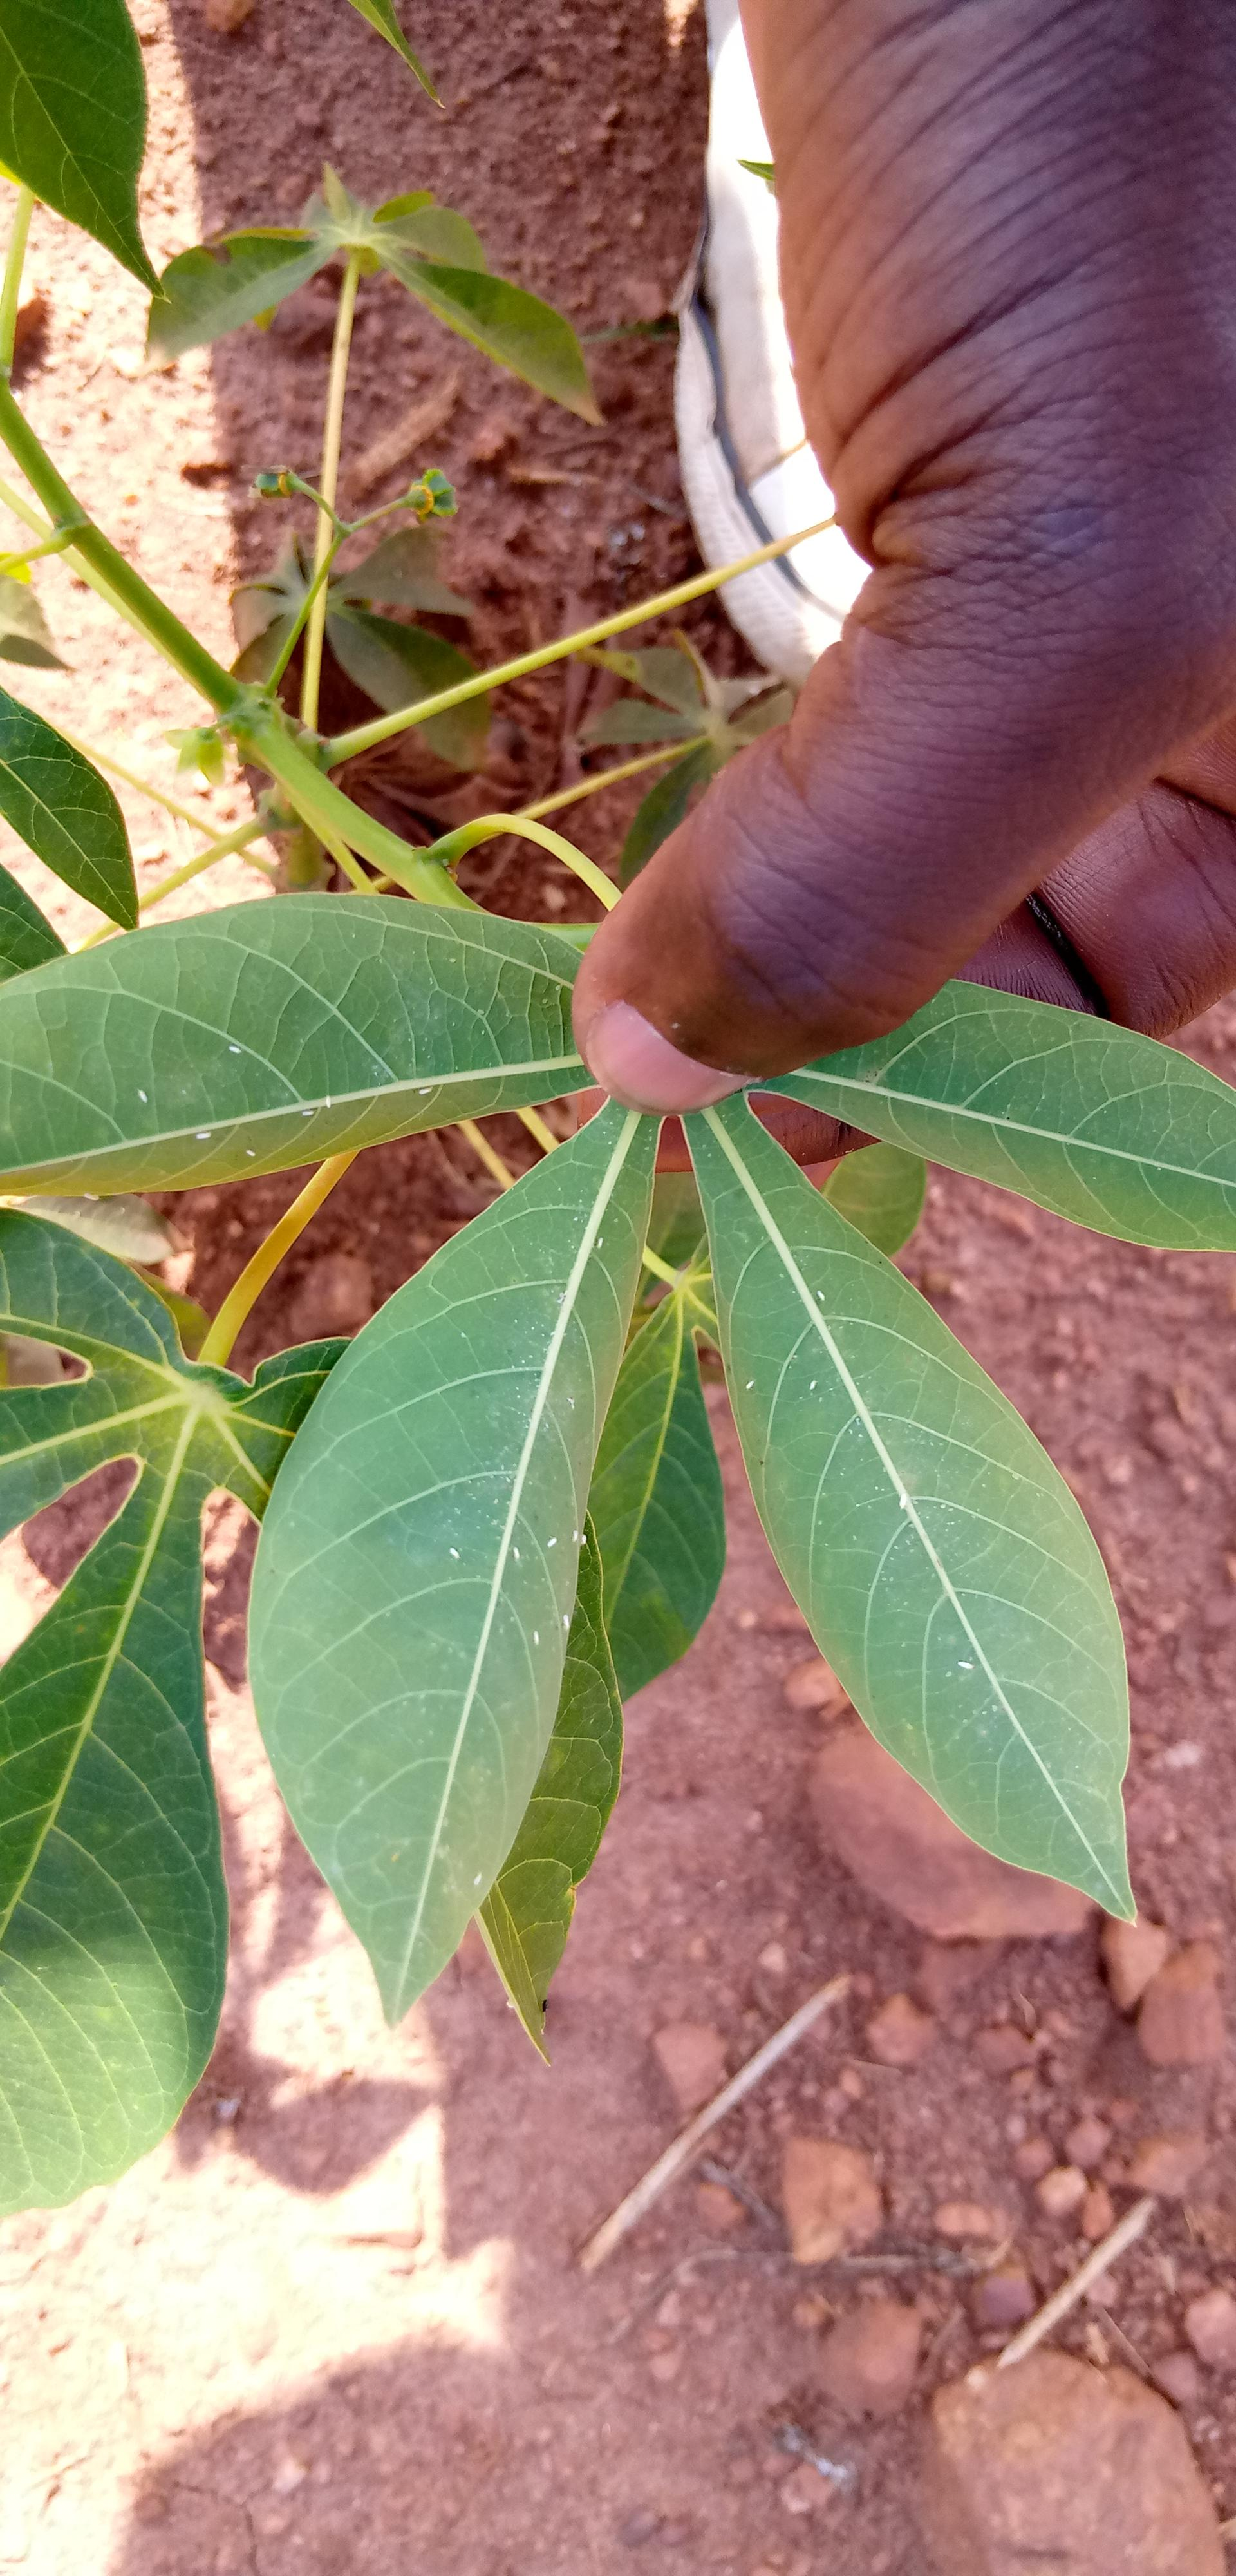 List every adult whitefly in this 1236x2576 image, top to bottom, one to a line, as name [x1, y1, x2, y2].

whitefly [226, 1042, 243, 1055]
whitefly [417, 1086, 435, 1097]
whitefly [135, 1088, 151, 1104]
whitefly [323, 1090, 333, 1110]
whitefly [300, 1109, 317, 1118]
whitefly [193, 1130, 214, 1142]
whitefly [243, 1148, 258, 1159]
whitefly [80, 1191, 102, 1201]
whitefly [595, 1235, 604, 1251]
whitefly [812, 1287, 827, 1303]
whitefly [807, 1378, 819, 1393]
whitefly [743, 1379, 755, 1391]
whitefly [565, 1394, 579, 1412]
whitefly [895, 1489, 913, 1513]
whitefly [570, 1528, 580, 1544]
whitefly [579, 1532, 591, 1547]
whitefly [546, 1535, 559, 1549]
whitefly [510, 1543, 522, 1561]
whitefly [447, 1544, 462, 1561]
whitefly [560, 1611, 572, 1632]
whitefly [530, 1628, 541, 1647]
whitefly [955, 1658, 976, 1672]
whitefly [471, 1870, 485, 1888]